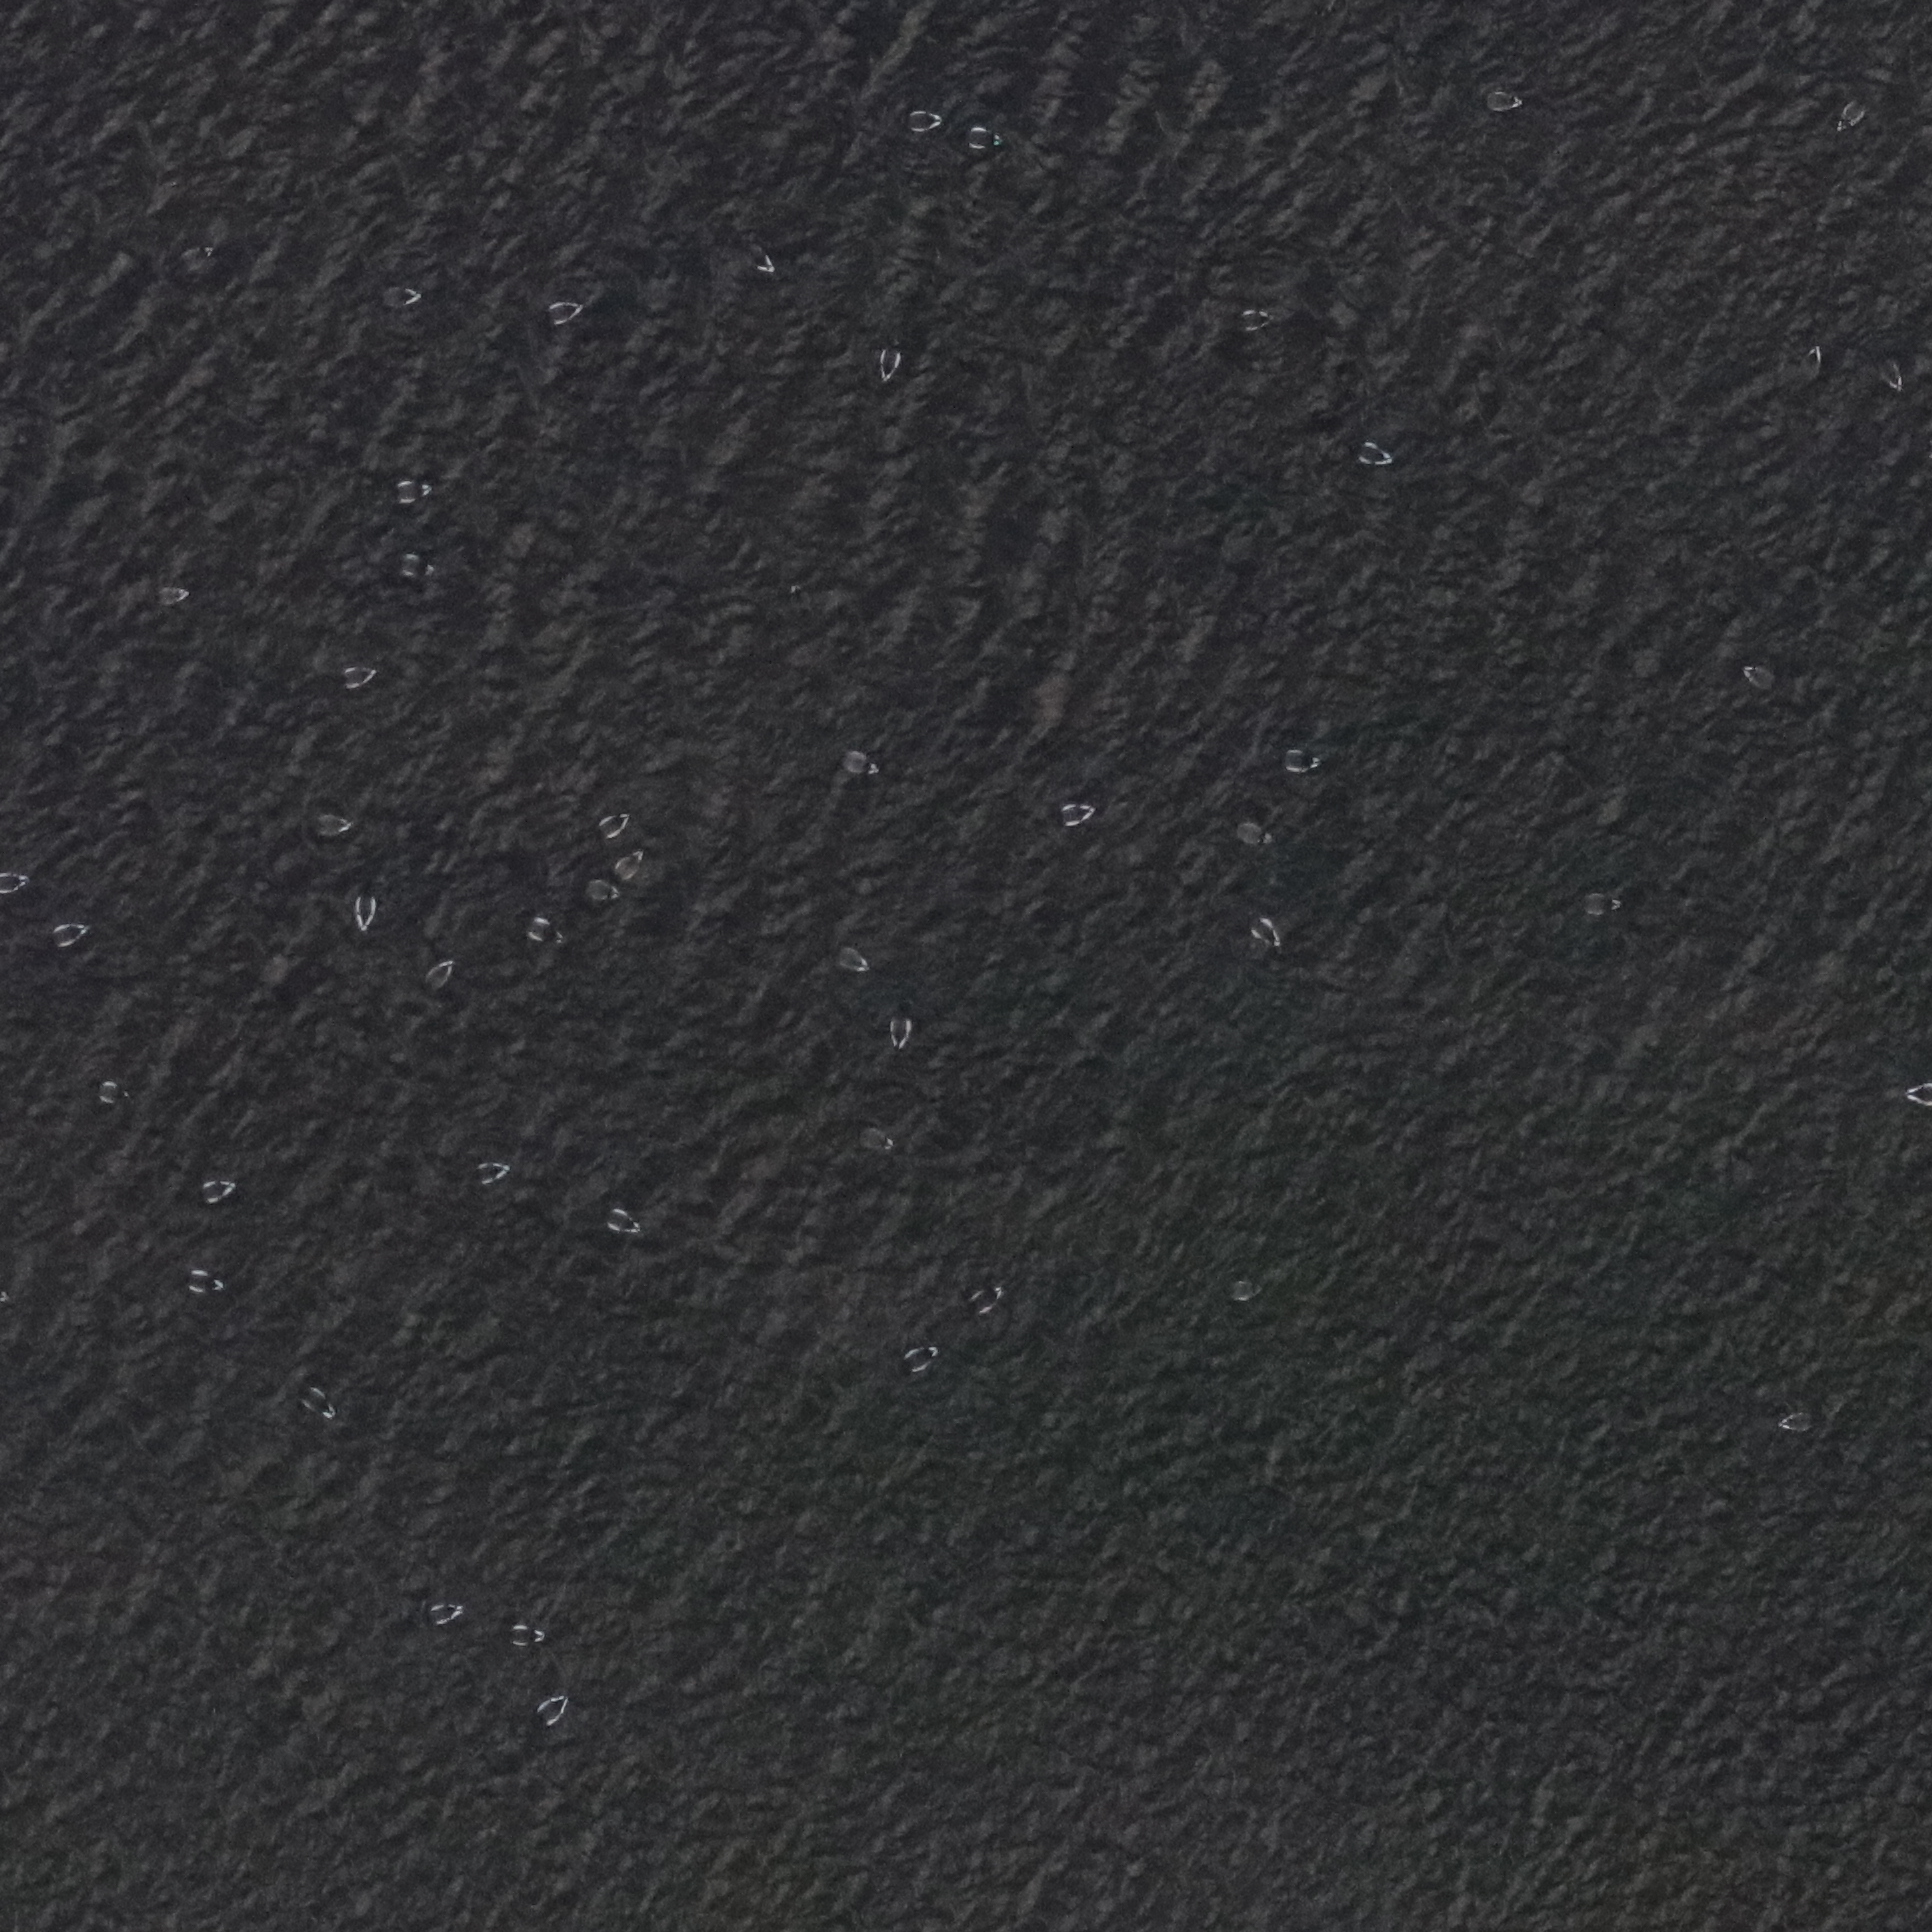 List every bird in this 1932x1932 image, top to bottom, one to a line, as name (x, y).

brant (1342, 82)
brant (1501, 102)
brant (1852, 114)
brant (920, 121)
brant (980, 139)
brant (755, 257)
brant (401, 298)
brant (562, 312)
brant (1256, 320)
brant (890, 360)
brant (1810, 364)
brant (1891, 373)
brant (1120, 445)
brant (1372, 453)
brant (409, 492)
brant (414, 565)
brant (171, 595)
brant (356, 676)
brant (1760, 677)
brant (1299, 761)
brant (856, 763)
brant (1075, 814)
brant (330, 823)
brant (610, 825)
brant (1253, 833)
brant (620, 872)
brant (4, 881)
brant (597, 891)
brant (1597, 904)
brant (365, 907)
brant (540, 930)
brant (66, 933)
brant (1265, 934)
brant (849, 959)
brant (438, 975)
brant (898, 1027)
brant (111, 1090)
brant (1928, 1093)
brant (874, 1135)
brant (487, 1174)
brant (215, 1190)
brant (621, 1219)
brant (202, 1279)
brant (1242, 1290)
brant (983, 1299)
brant (919, 1357)
brant (318, 1400)
brant (1797, 1422)
brant (440, 1613)
brant (524, 1634)
brant (551, 1710)